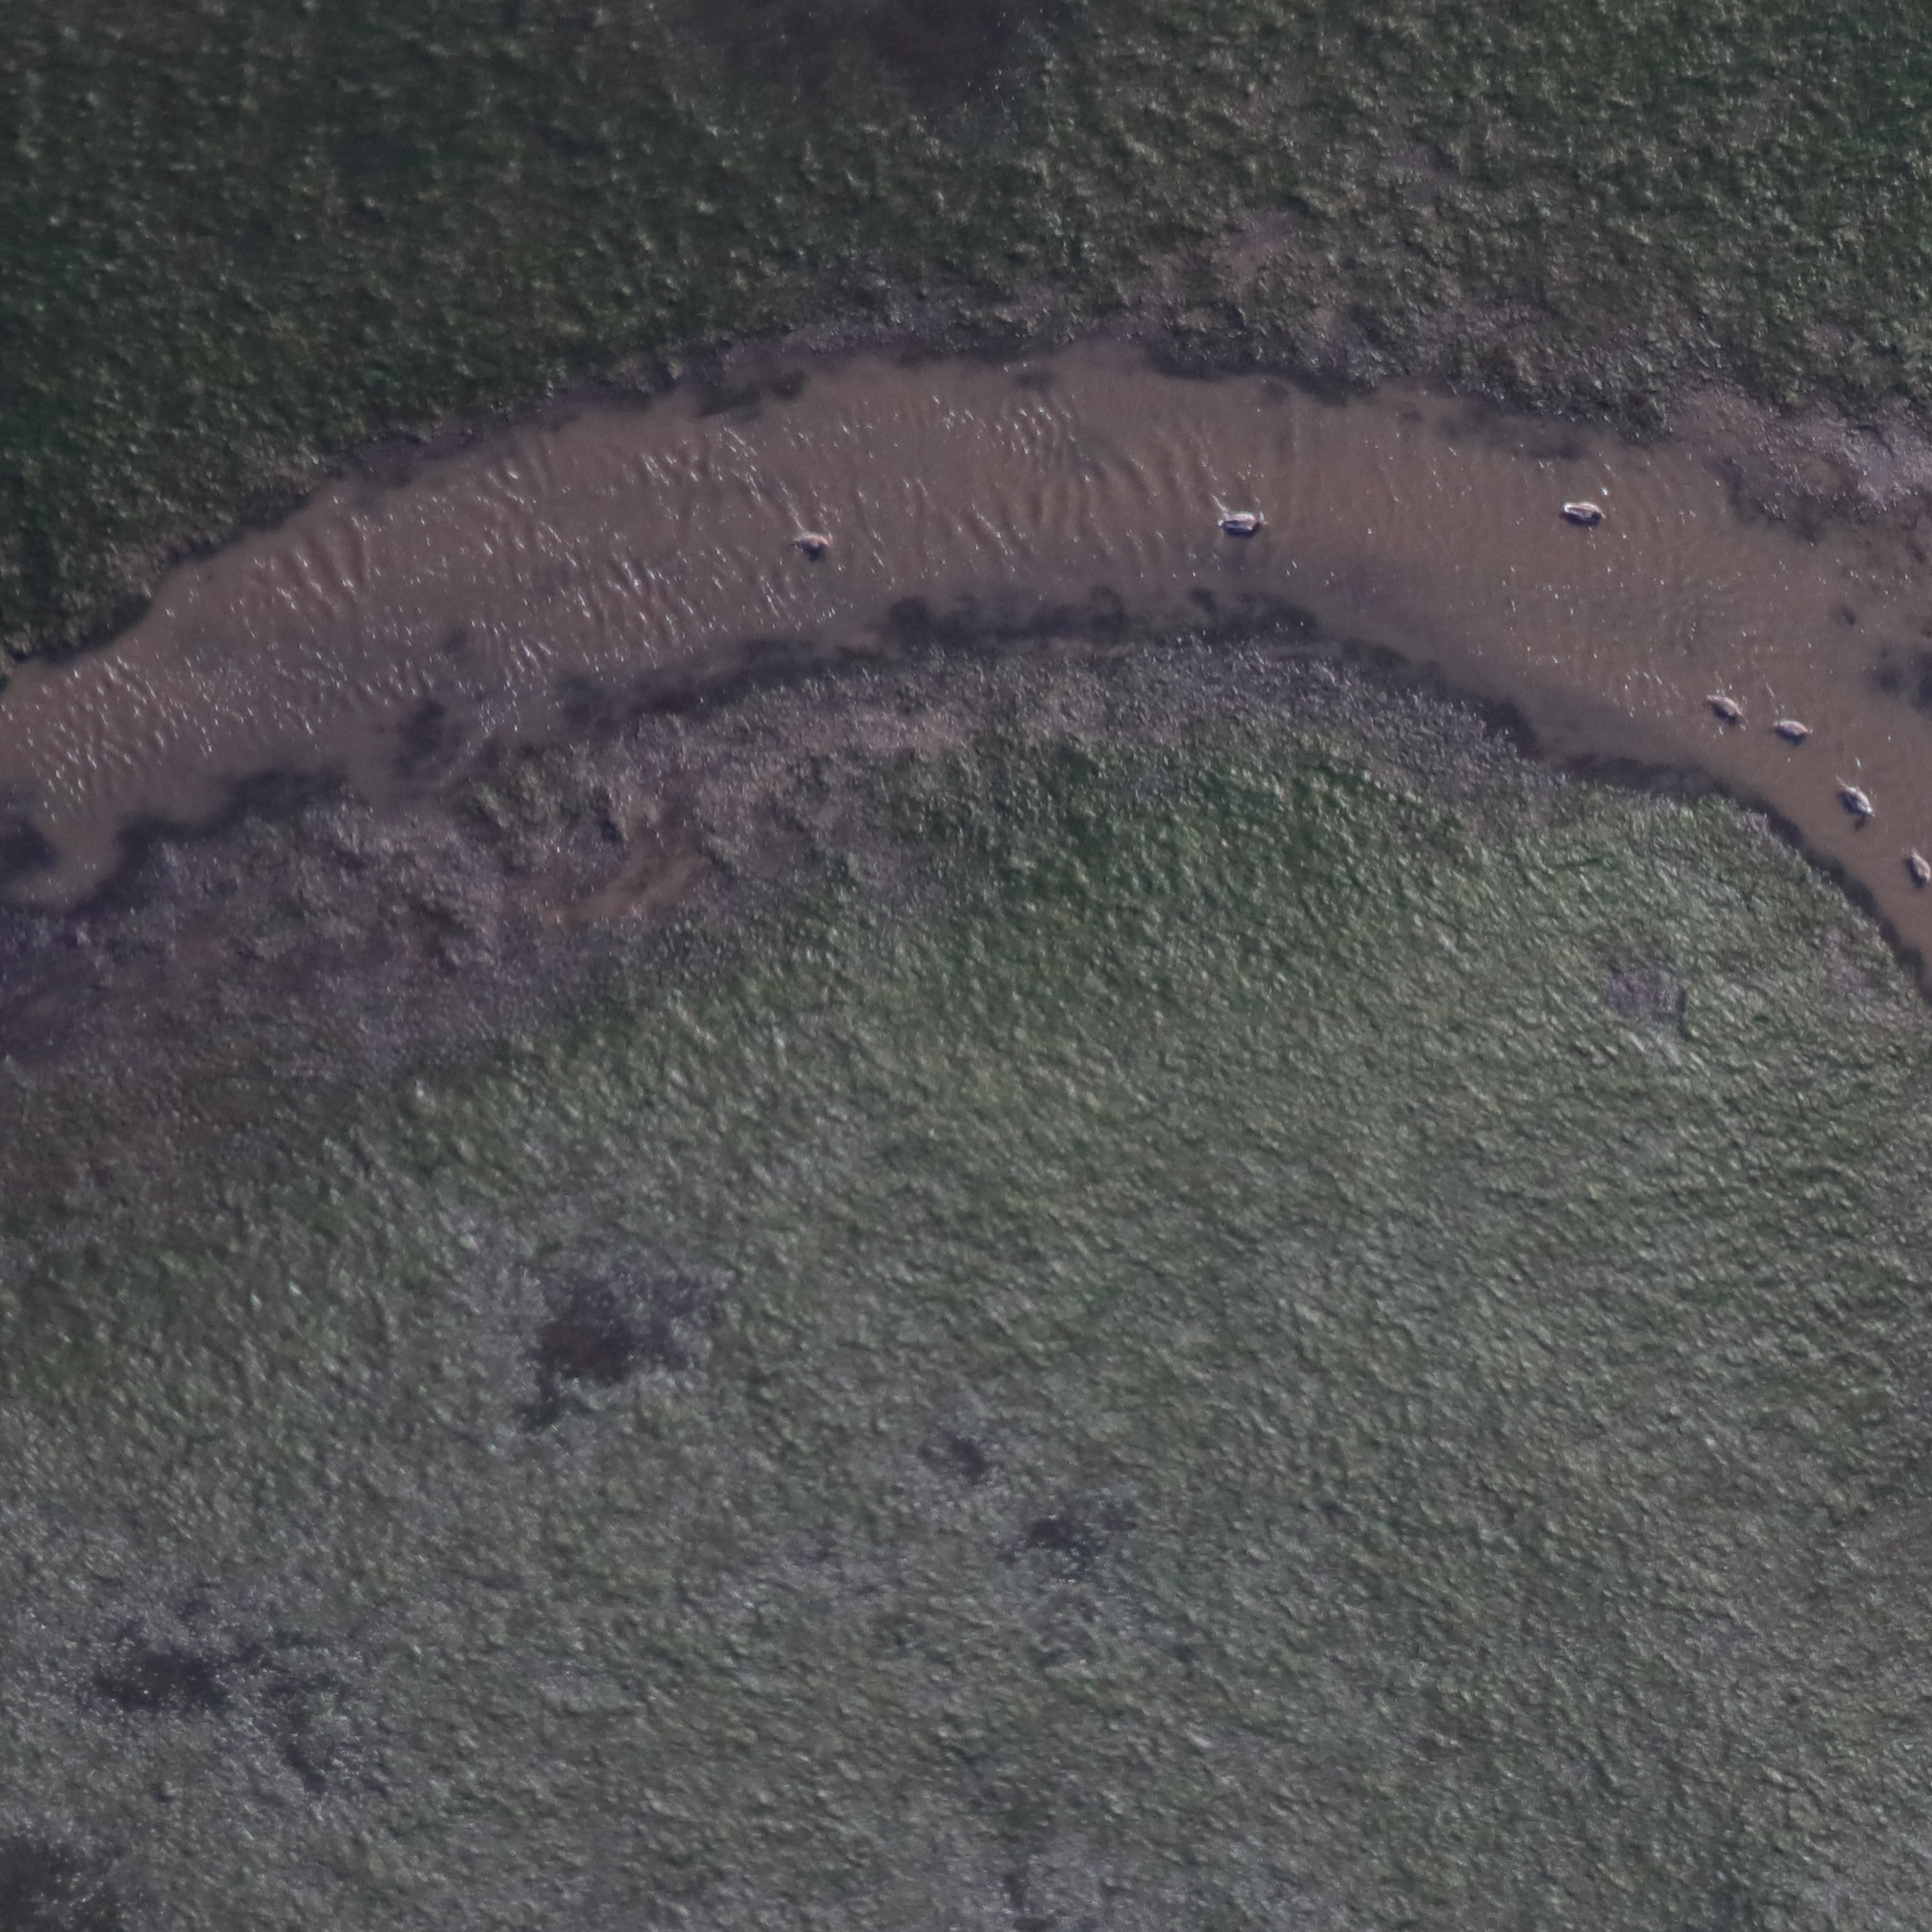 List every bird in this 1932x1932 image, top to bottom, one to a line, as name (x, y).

other bird (1583, 510)
other bird (1246, 521)
other bird (810, 539)
other bird (1725, 707)
other bird (1797, 730)
other bird (1858, 794)
other bird (1919, 869)